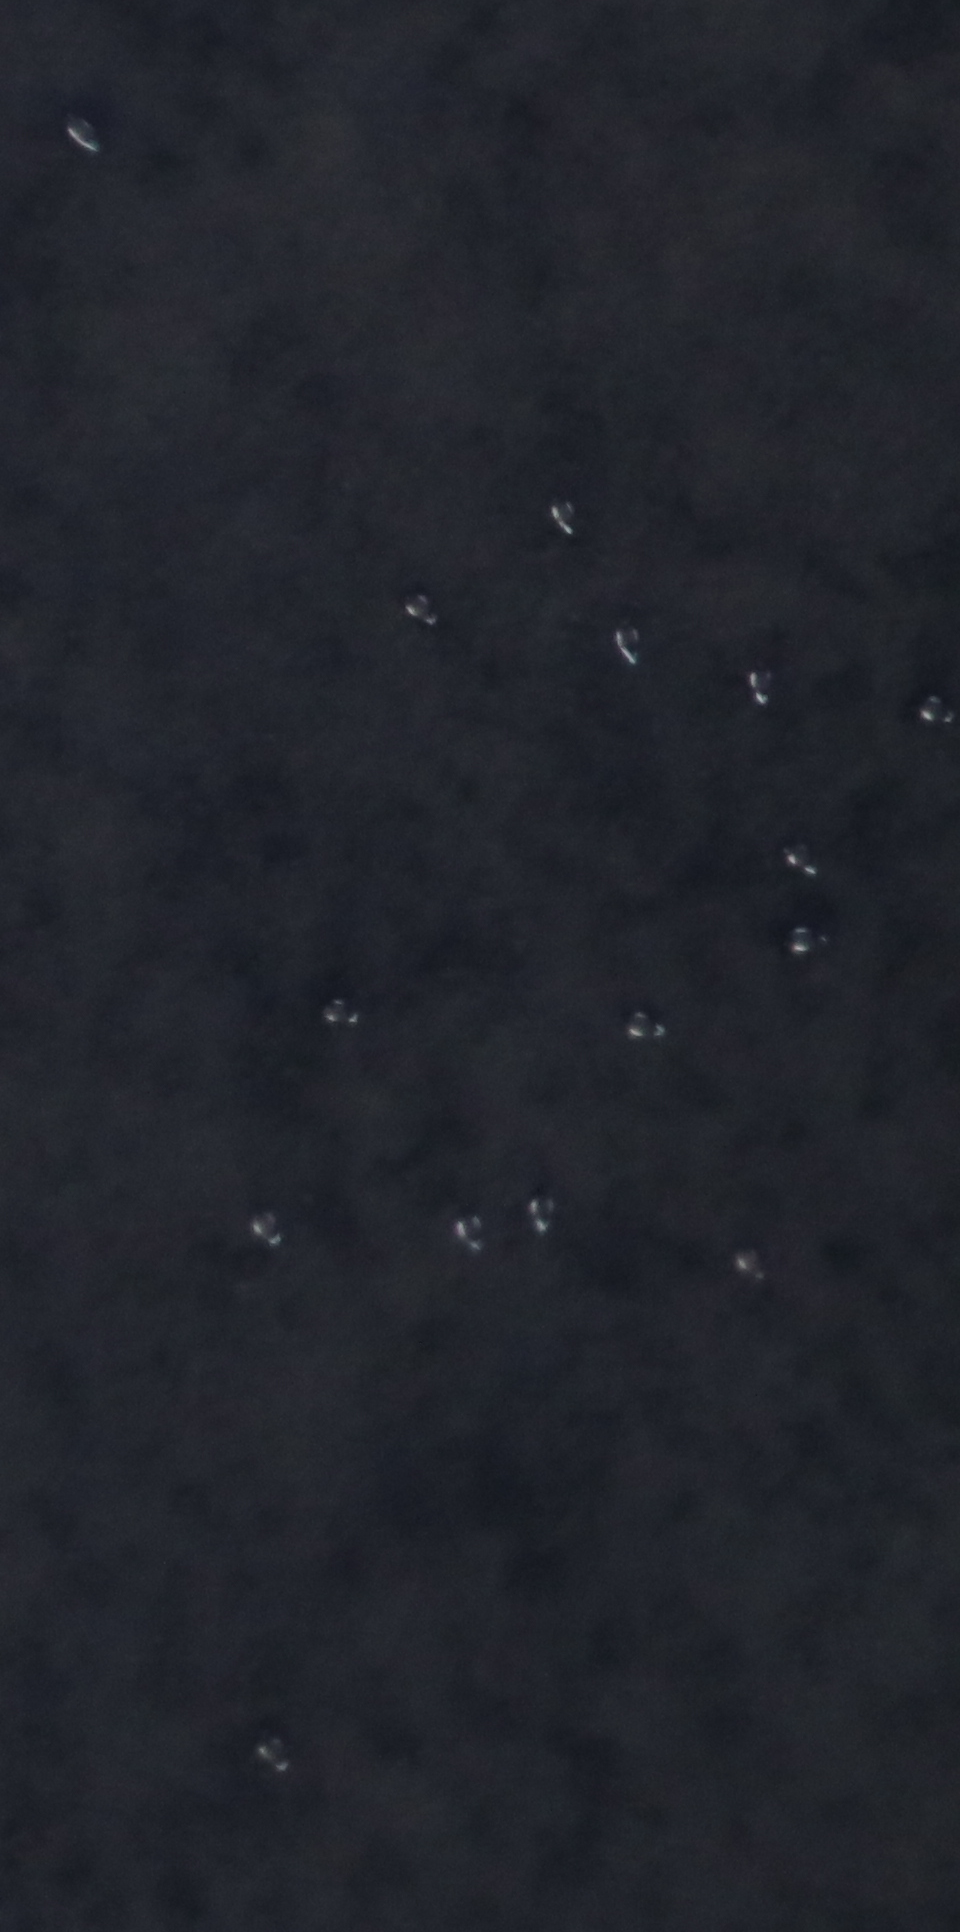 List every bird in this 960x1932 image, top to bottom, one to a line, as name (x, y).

brant (83, 131)
brant (564, 511)
brant (421, 610)
brant (629, 642)
brant (760, 678)
brant (934, 707)
brant (797, 853)
brant (801, 940)
brant (343, 1016)
brant (640, 1027)
brant (542, 1210)
brant (260, 1226)
brant (464, 1226)
brant (754, 1265)
brant (271, 1748)